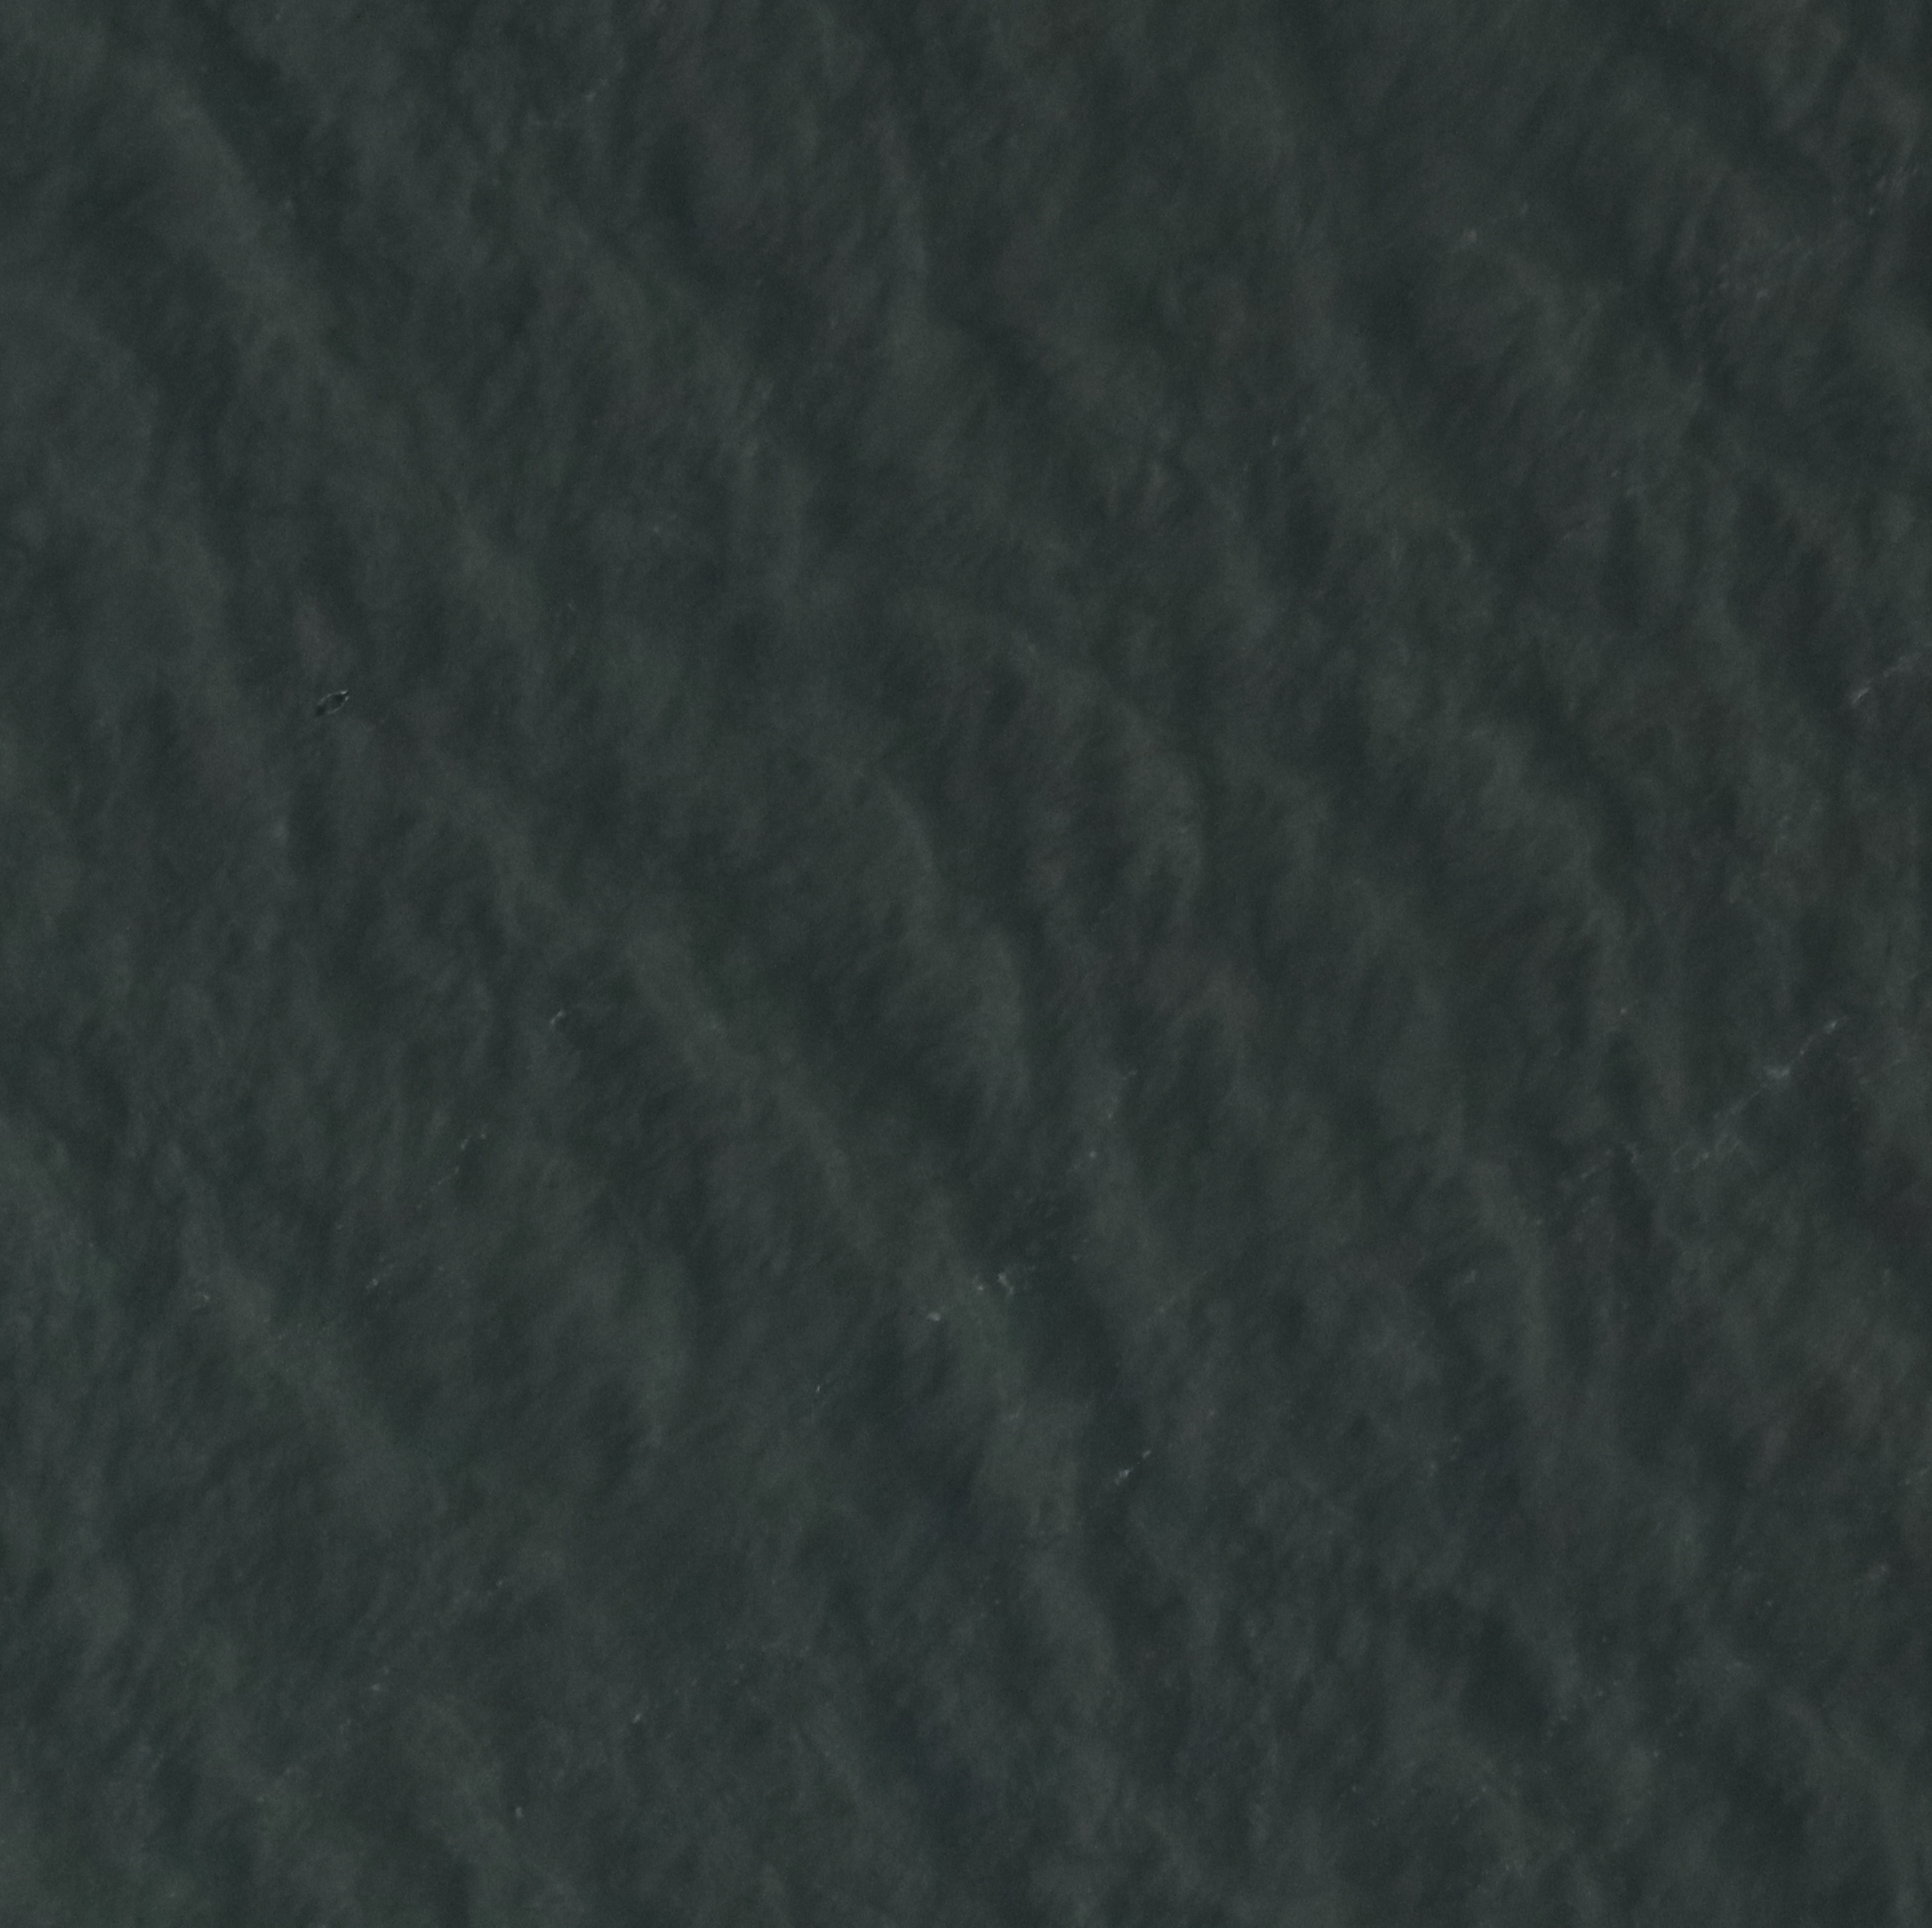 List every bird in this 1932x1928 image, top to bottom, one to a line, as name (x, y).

other bird (332, 703)